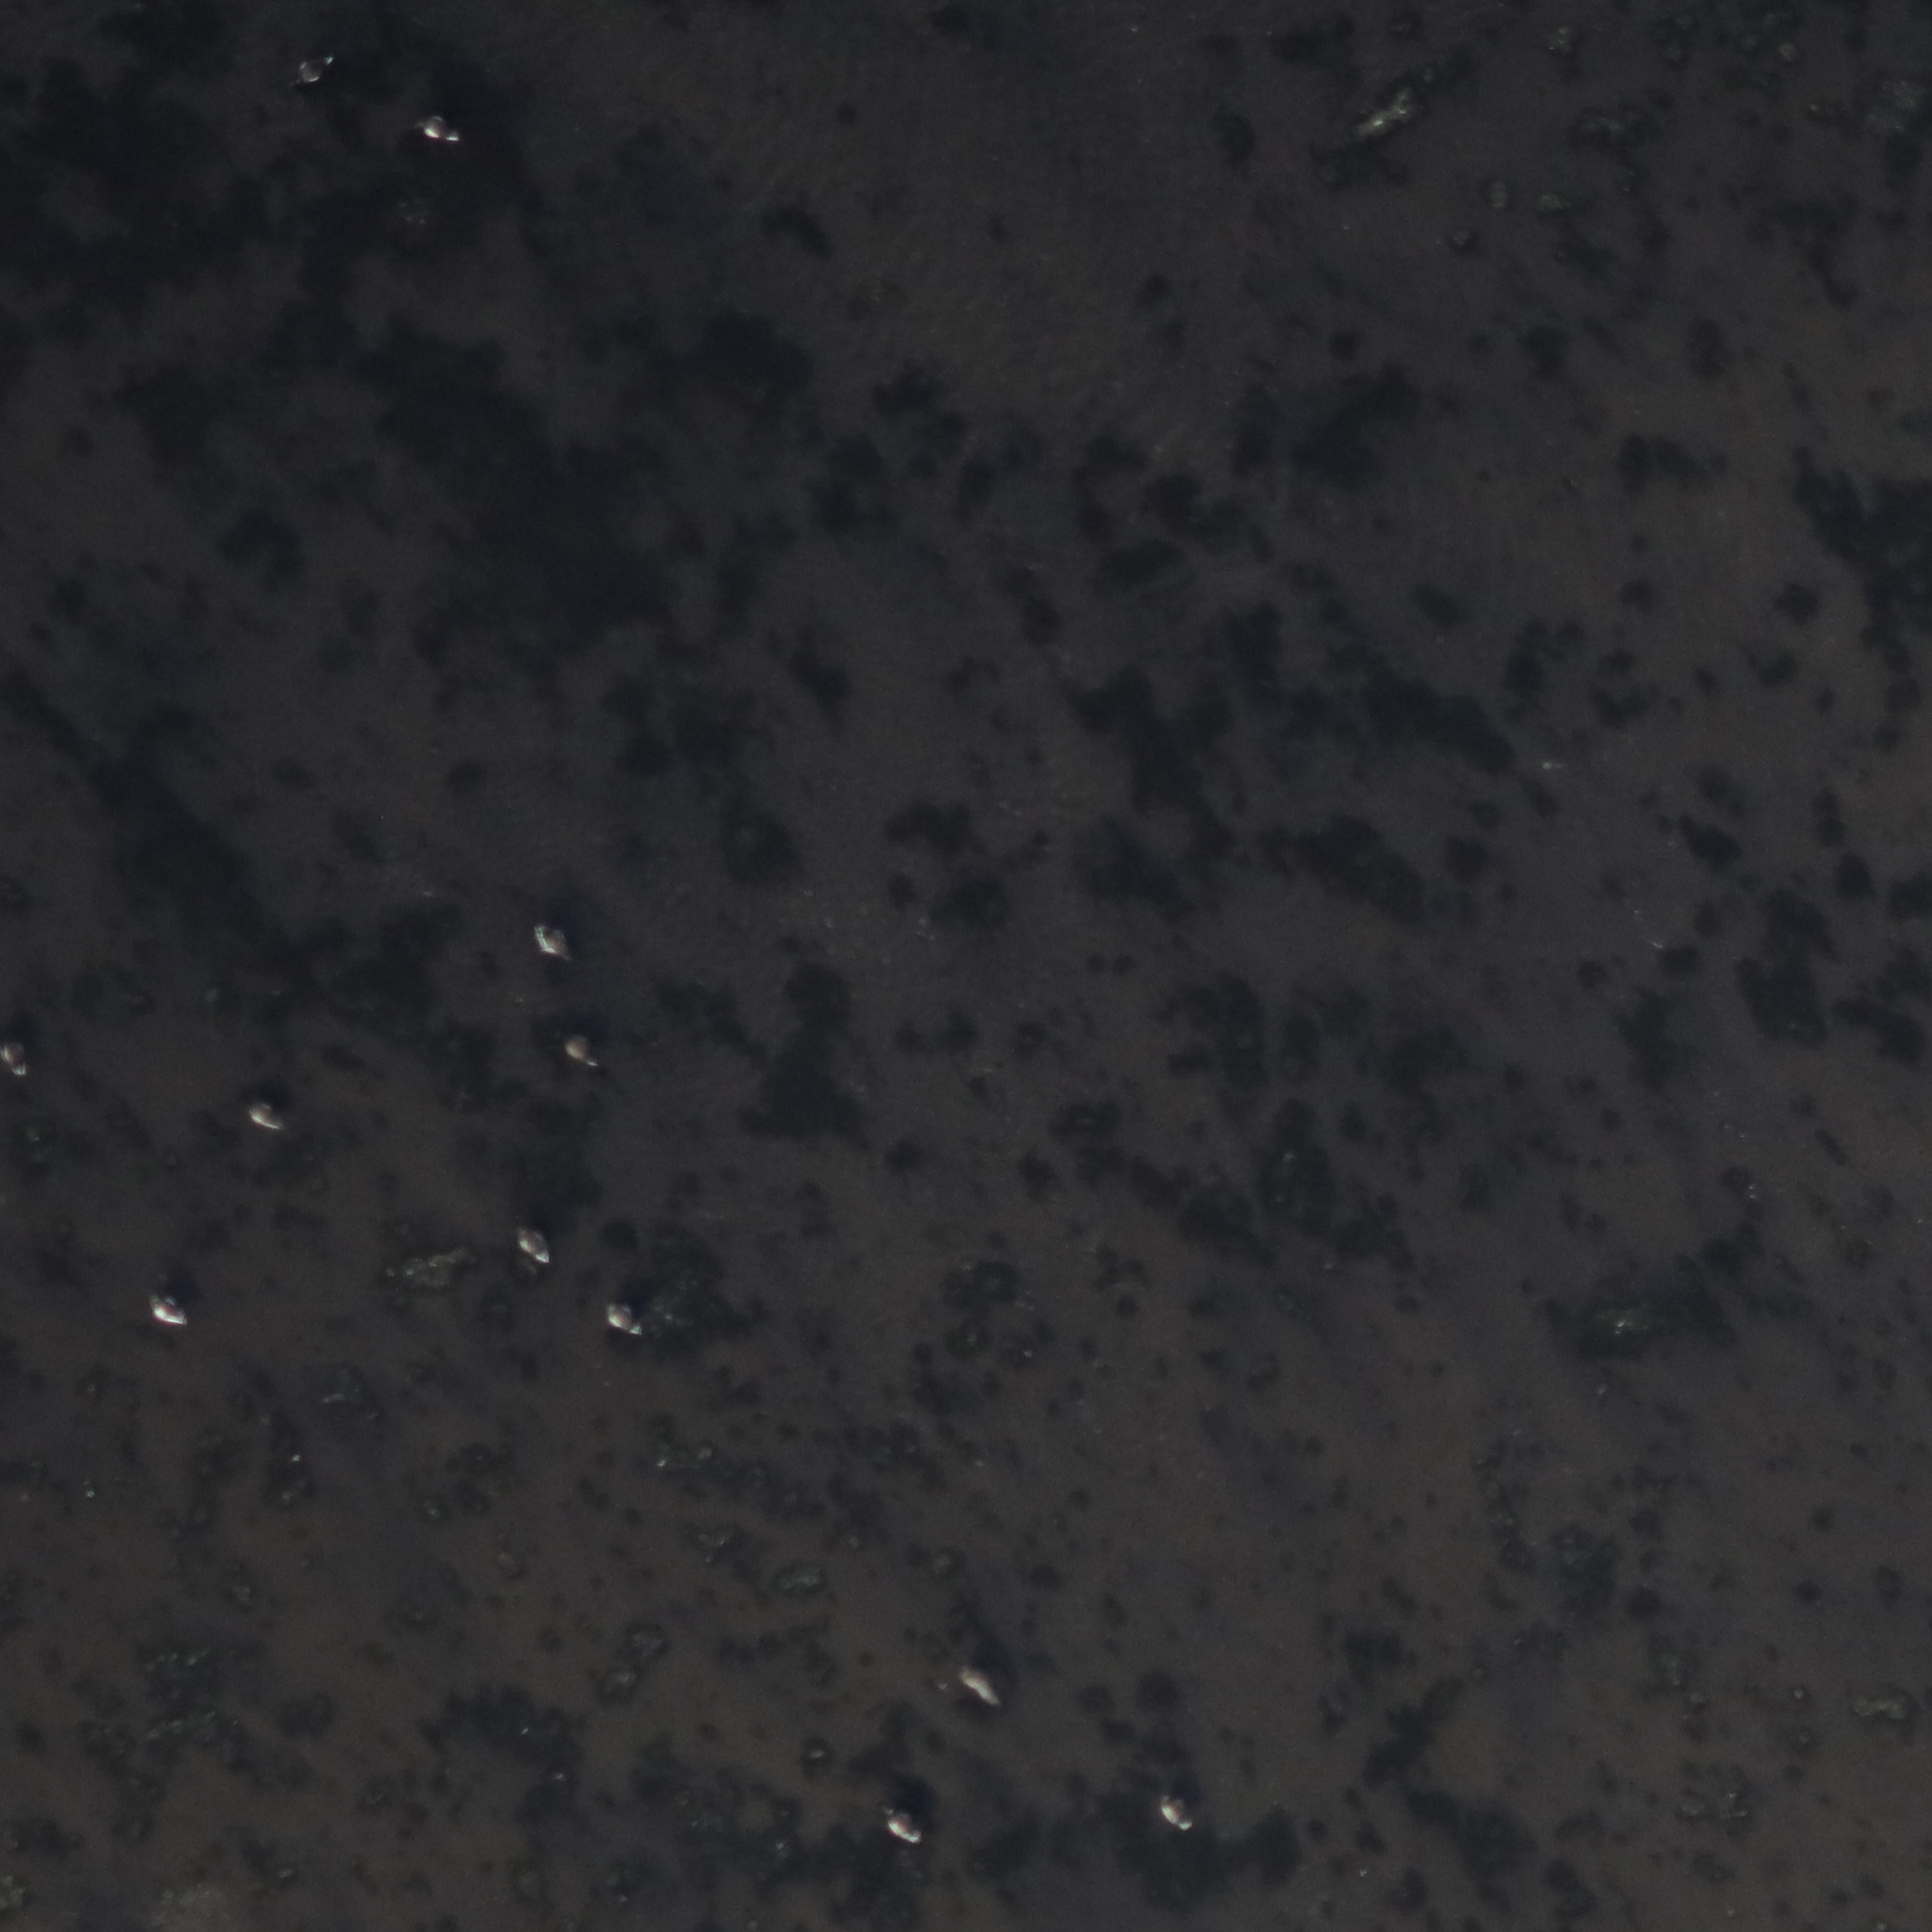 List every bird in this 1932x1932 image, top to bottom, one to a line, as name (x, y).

brant (318, 68)
brant (439, 128)
brant (551, 940)
brant (579, 1050)
brant (16, 1054)
brant (266, 1115)
brant (533, 1246)
brant (167, 1308)
brant (623, 1316)
brant (1174, 1812)
brant (903, 1825)